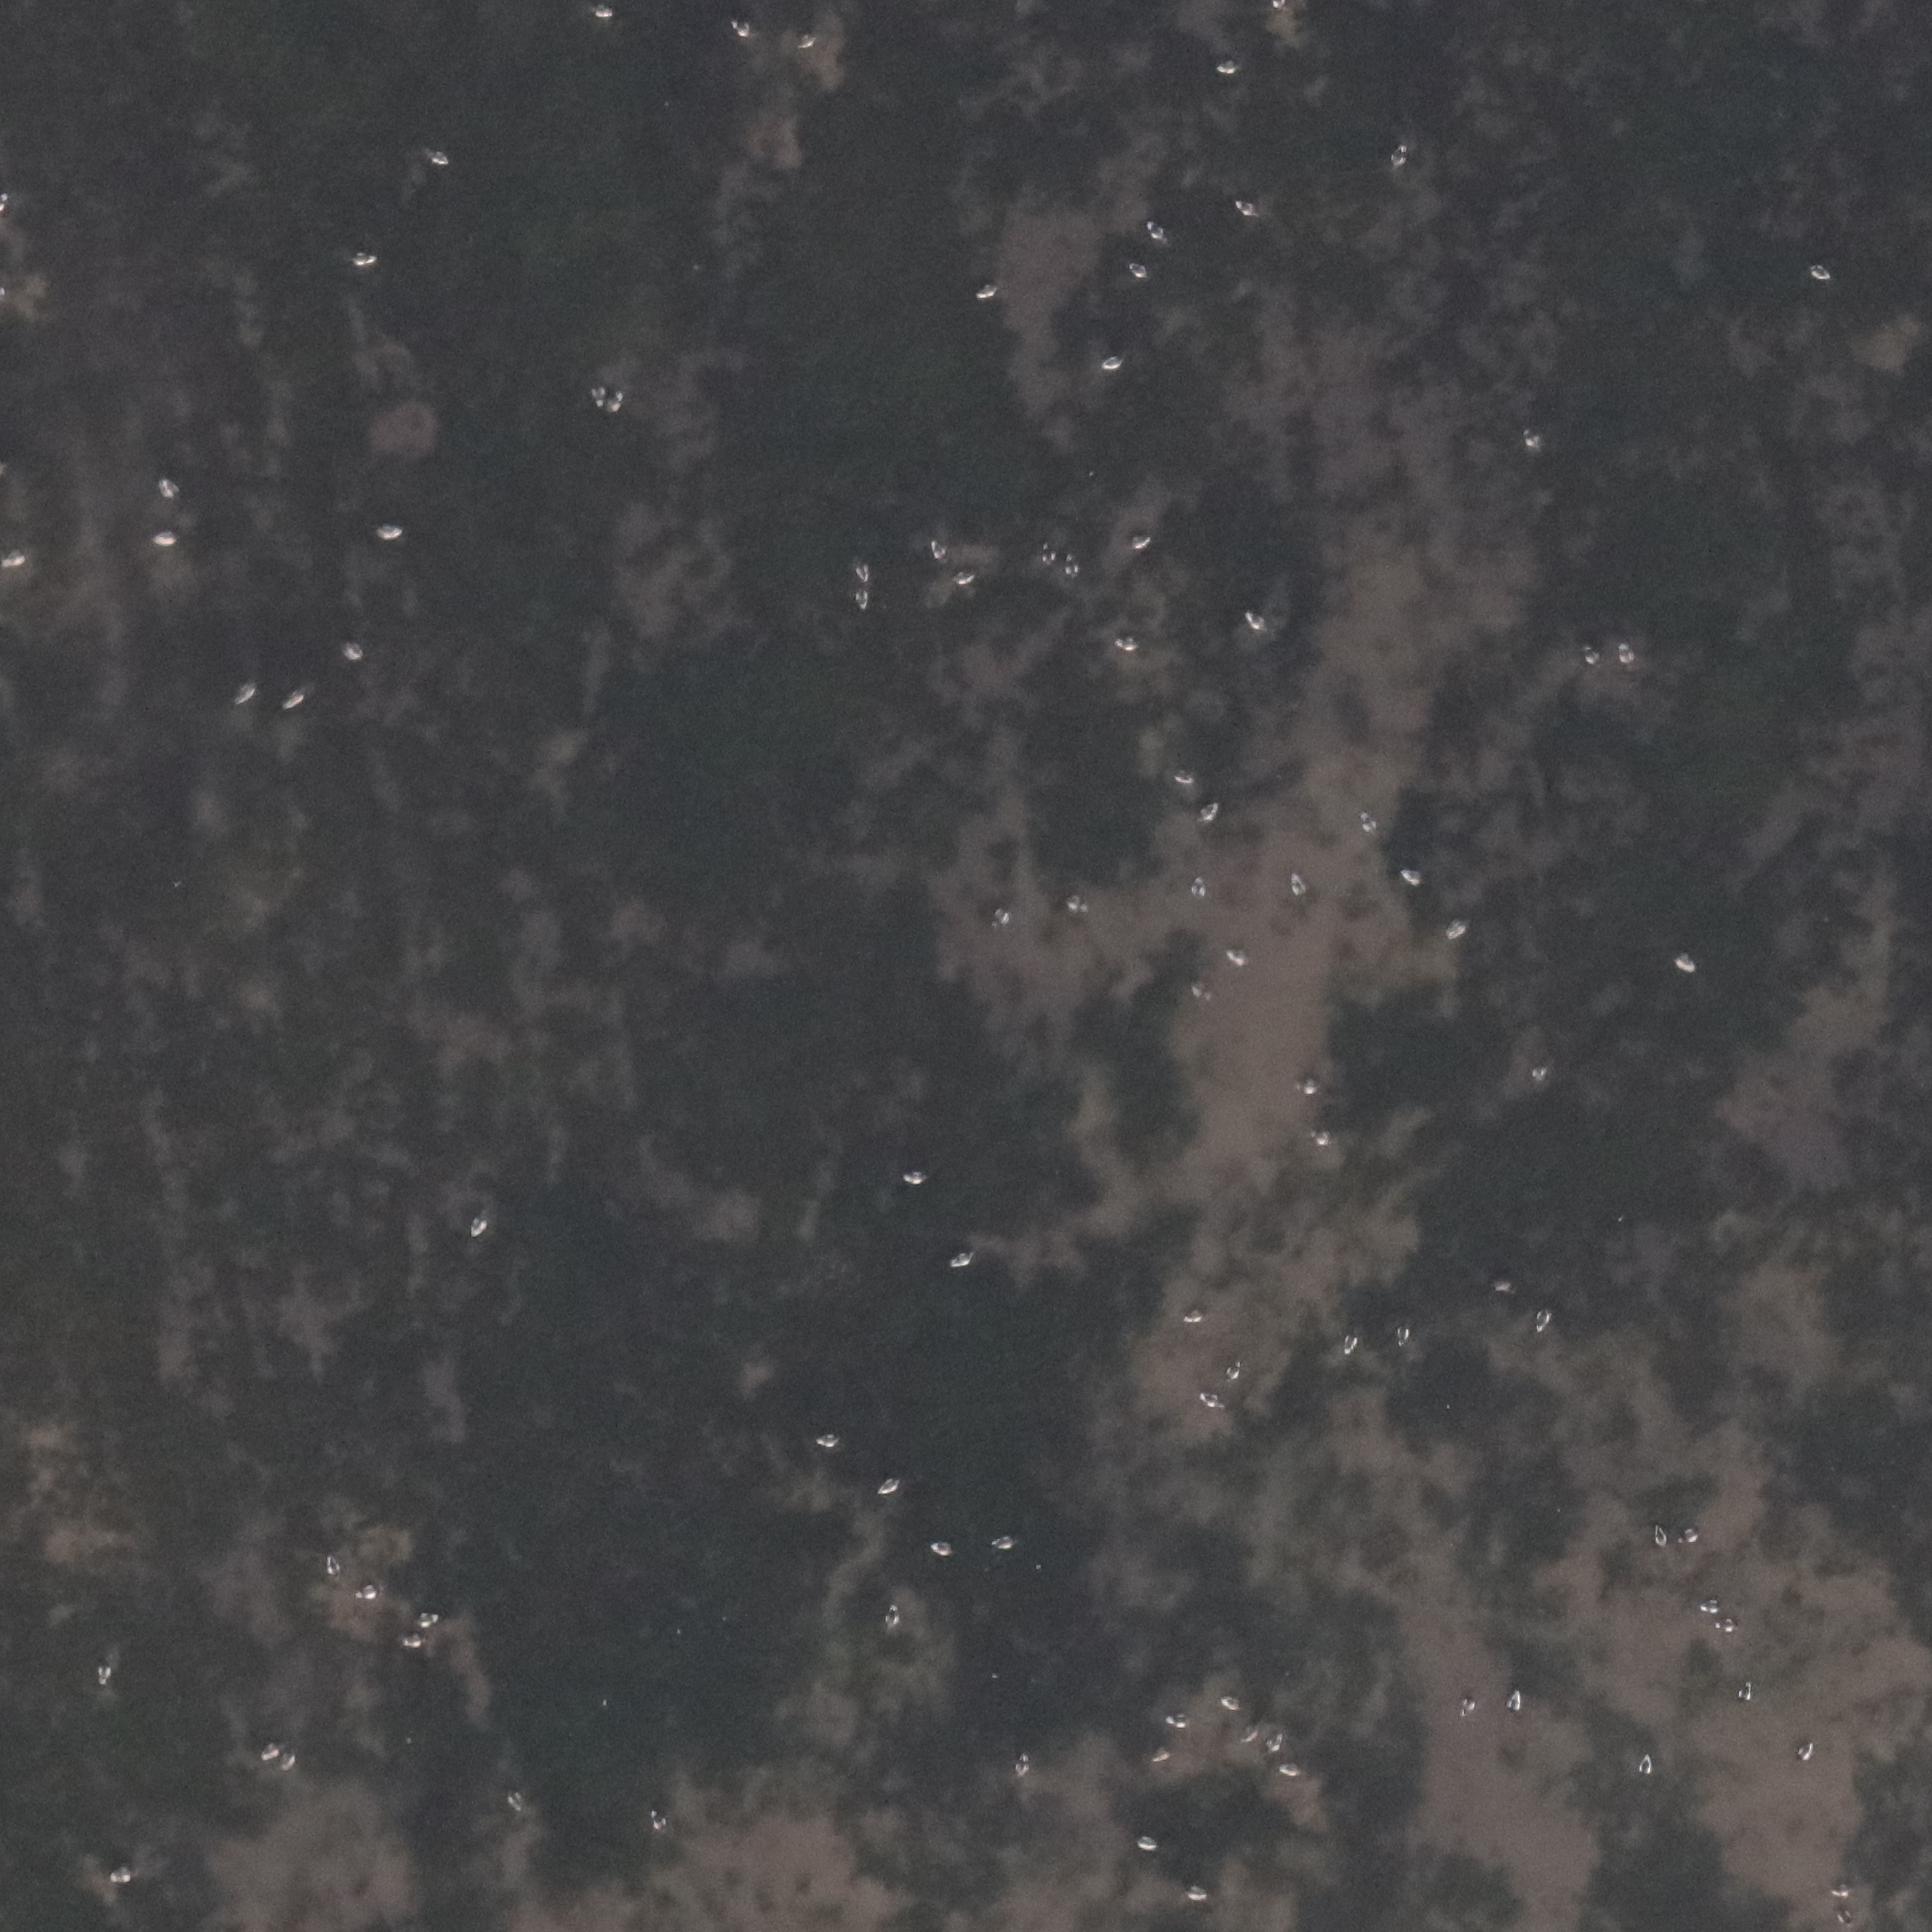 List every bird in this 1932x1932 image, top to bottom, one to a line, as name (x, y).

brant (594, 17)
brant (745, 34)
brant (821, 38)
brant (1240, 64)
brant (1400, 158)
brant (437, 169)
brant (2, 201)
brant (1243, 207)
brant (1157, 230)
brant (373, 258)
brant (1817, 271)
brant (1149, 275)
brant (2, 293)
brant (980, 294)
brant (1121, 360)
brant (600, 393)
brant (624, 413)
brant (1529, 441)
brant (174, 495)
brant (393, 530)
brant (170, 536)
brant (1151, 542)
brant (932, 552)
brant (1050, 553)
brant (21, 554)
brant (1083, 569)
brant (862, 571)
brant (969, 578)
brant (856, 608)
brant (1246, 624)
brant (1121, 643)
brant (355, 650)
brant (1631, 655)
brant (1580, 656)
brant (247, 695)
brant (304, 701)
brant (1182, 772)
brant (1210, 814)
brant (1364, 825)
brant (1411, 874)
brant (1203, 885)
brant (1307, 887)
brant (1068, 907)
brant (1000, 912)
brant (1451, 931)
brant (1245, 948)
brant (1689, 966)
brant (1204, 994)
brant (1548, 1070)
brant (1310, 1078)
brant (1327, 1132)
brant (916, 1176)
brant (485, 1228)
brant (948, 1262)
brant (1509, 1289)
brant (1197, 1313)
brant (1541, 1320)
brant (1401, 1337)
brant (1351, 1343)
brant (1239, 1368)
brant (1210, 1395)
brant (829, 1441)
brant (884, 1490)
brant (1664, 1531)
brant (1692, 1539)
brant (1006, 1543)
brant (939, 1549)
brant (337, 1571)
brant (366, 1588)
brant (1710, 1607)
brant (439, 1619)
brant (889, 1619)
brant (1728, 1634)
brant (413, 1640)
brant (100, 1672)
brant (1741, 1689)
brant (1515, 1698)
brant (1235, 1702)
brant (1471, 1705)
brant (1173, 1721)
brant (1247, 1736)
brant (1824, 1748)
brant (268, 1749)
brant (1278, 1749)
brant (1160, 1752)
brant (1029, 1754)
brant (1650, 1764)
brant (290, 1767)
brant (1285, 1777)
brant (515, 1808)
brant (669, 1825)
brant (1156, 1845)
brant (116, 1870)
brant (1841, 1892)
brant (1205, 1896)
brant (1857, 1918)